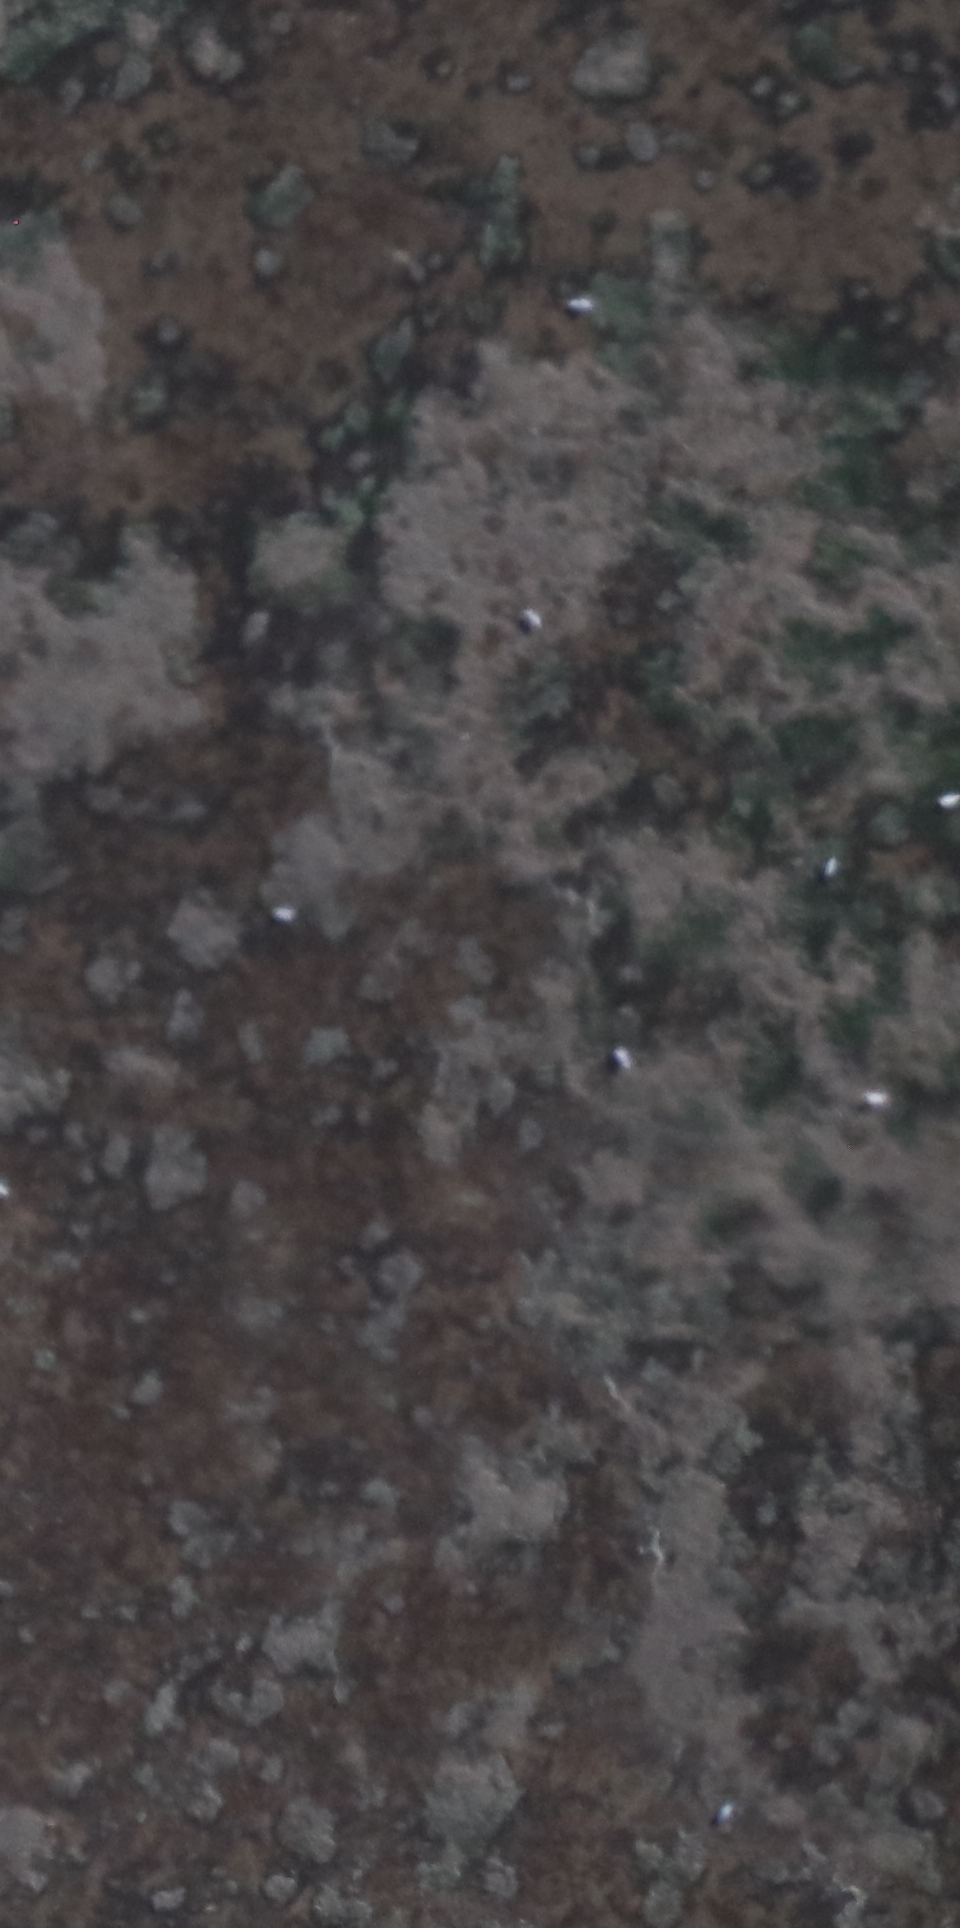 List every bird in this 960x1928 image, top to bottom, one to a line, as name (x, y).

gull (579, 307)
gull (532, 614)
gull (948, 801)
gull (830, 868)
gull (287, 914)
gull (621, 1055)
gull (875, 1100)
gull (0, 1191)
gull (724, 1812)